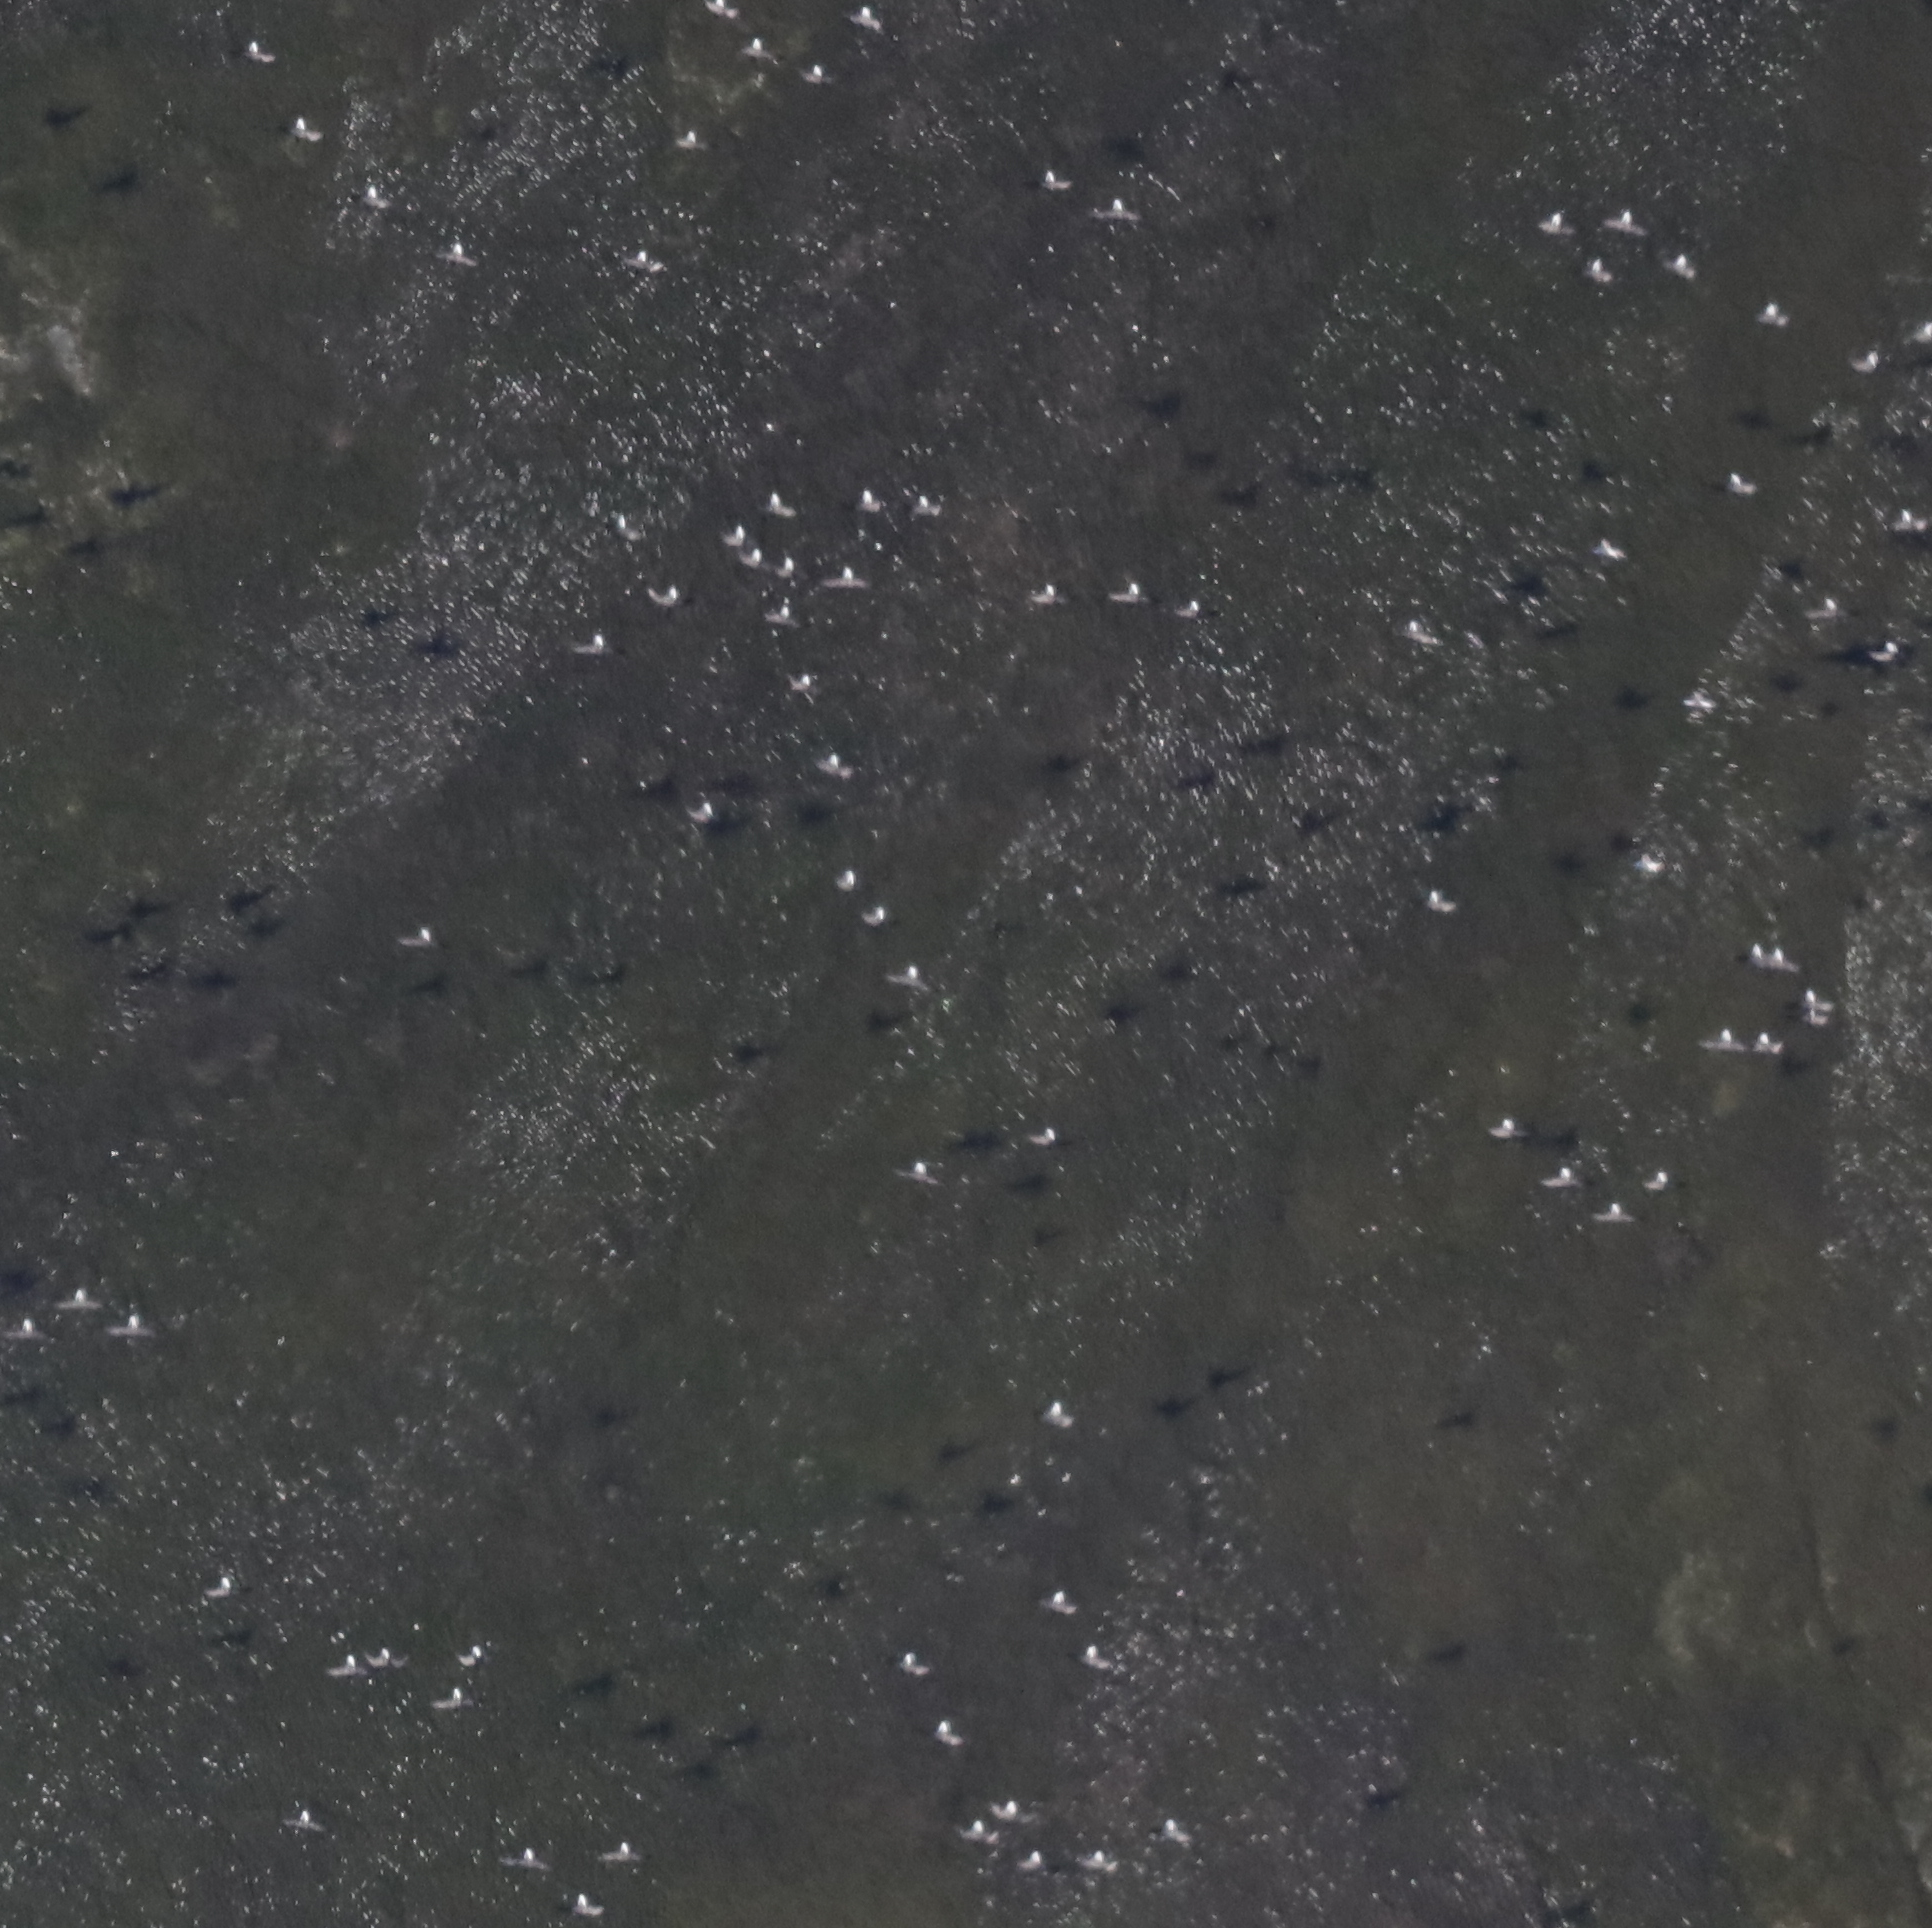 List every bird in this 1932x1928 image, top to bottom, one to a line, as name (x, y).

brant (719, 8)
brant (866, 22)
brant (255, 46)
brant (767, 47)
brant (815, 79)
brant (308, 134)
brant (693, 147)
brant (1056, 174)
brant (380, 194)
brant (1131, 215)
brant (1551, 221)
brant (1630, 224)
brant (464, 261)
brant (648, 267)
brant (1662, 269)
brant (1604, 270)
brant (1768, 317)
brant (1919, 323)
brant (1873, 368)
brant (1737, 481)
brant (869, 498)
brant (790, 502)
brant (922, 506)
brant (1910, 527)
brant (632, 535)
brant (743, 535)
other bird (1606, 552)
brant (758, 564)
brant (790, 574)
brant (849, 579)
brant (664, 590)
brant (1061, 600)
brant (1134, 600)
brant (1832, 611)
brant (1202, 612)
brant (787, 617)
brant (1416, 634)
brant (601, 650)
brant (1887, 652)
brant (809, 687)
other bird (1702, 700)
brant (845, 764)
brant (710, 805)
other bird (1646, 864)
brant (859, 879)
brant (1435, 904)
brant (881, 923)
brant (423, 940)
brant (1754, 954)
brant (1788, 963)
brant (916, 978)
brant (1811, 997)
brant (1820, 1015)
brant (1728, 1040)
brant (1773, 1048)
brant (1508, 1128)
brant (1044, 1138)
brant (925, 1169)
brant (1569, 1181)
brant (1662, 1181)
brant (1620, 1214)
brant (80, 1301)
brant (133, 1324)
brant (26, 1330)
brant (1059, 1416)
brant (223, 1589)
brant (1061, 1608)
brant (385, 1657)
brant (470, 1661)
brant (911, 1662)
brant (1085, 1664)
brant (351, 1671)
brant (449, 1707)
brant (939, 1730)
brant (1013, 1809)
brant (304, 1821)
brant (1169, 1825)
brant (981, 1830)
brant (534, 1856)
brant (629, 1857)
brant (1092, 1860)
brant (1037, 1862)
brant (589, 1901)